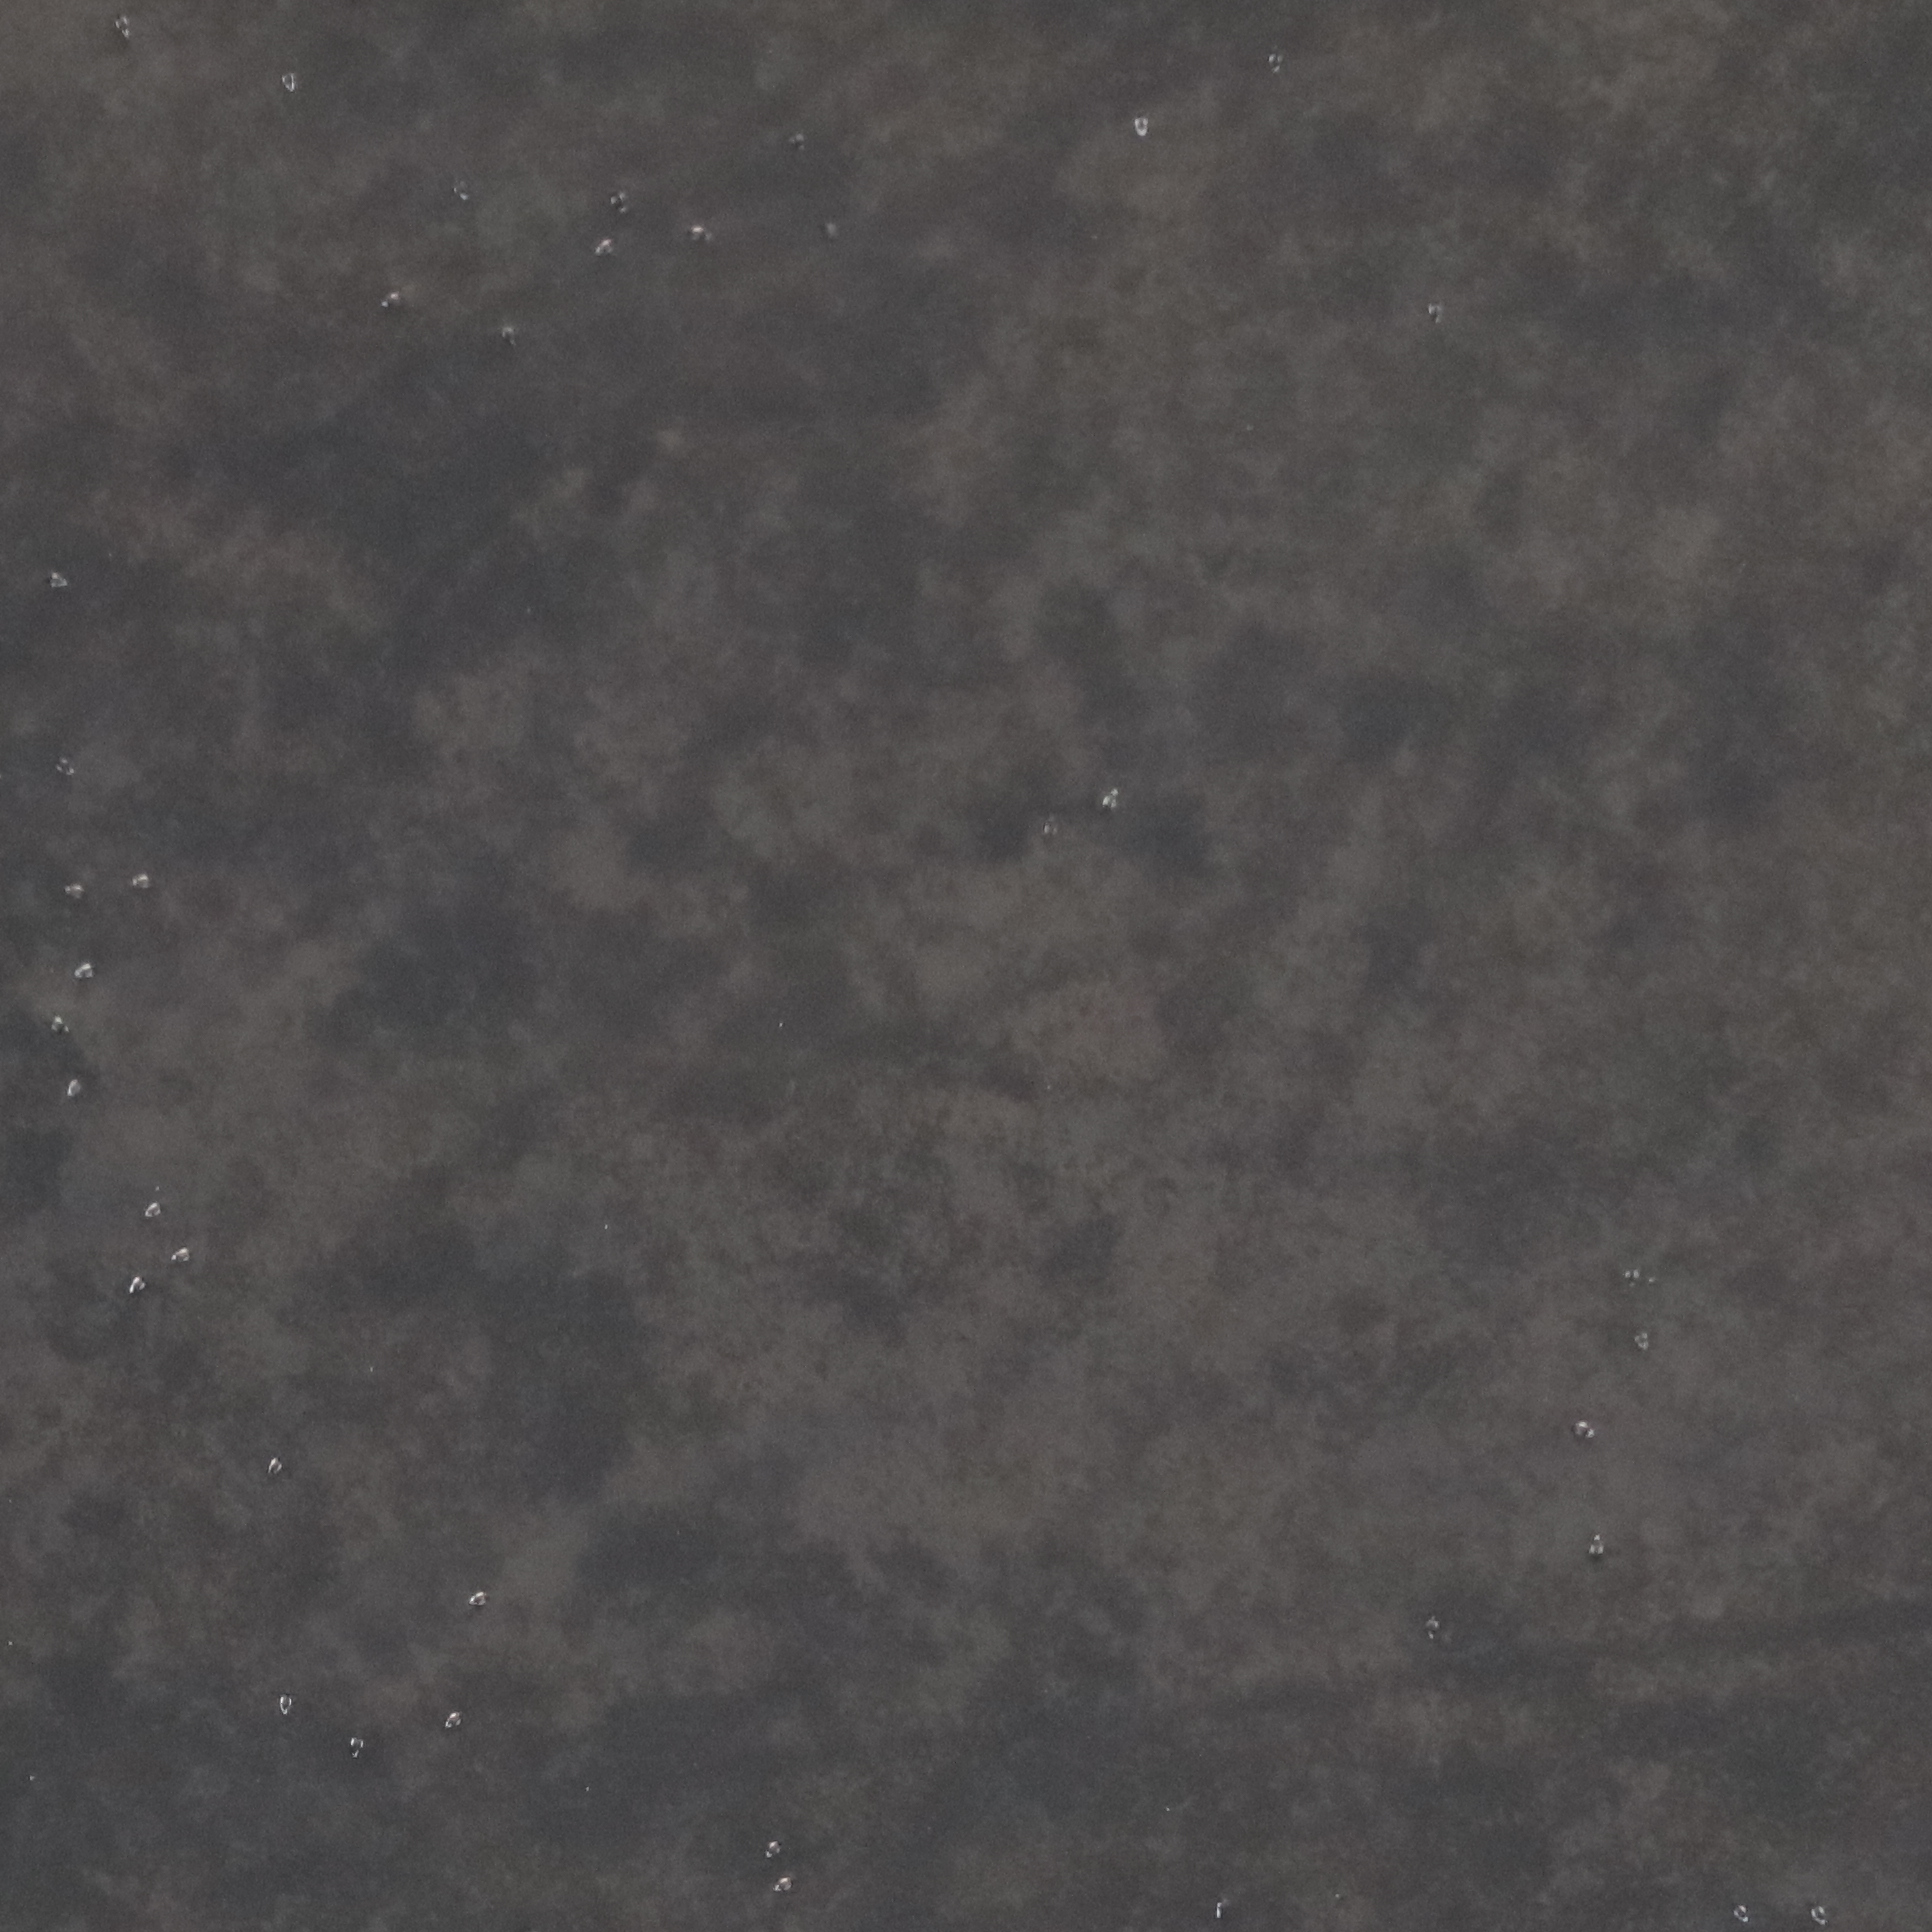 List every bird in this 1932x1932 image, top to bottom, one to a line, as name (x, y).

brant (122, 26)
brant (1284, 59)
brant (297, 76)
brant (1141, 134)
brant (800, 147)
brant (469, 193)
brant (622, 195)
brant (829, 231)
brant (703, 233)
brant (608, 254)
brant (395, 292)
brant (1434, 314)
brant (515, 337)
brant (68, 576)
brant (70, 770)
brant (1117, 800)
brant (1054, 814)
brant (142, 891)
brant (73, 900)
brant (79, 974)
brant (58, 1021)
brant (73, 1080)
brant (156, 1215)
brant (175, 1257)
brant (1639, 1278)
brant (131, 1288)
brant (1648, 1332)
brant (1584, 1428)
brant (273, 1466)
brant (1596, 1550)
brant (483, 1598)
brant (1437, 1624)
brant (287, 1703)
brant (458, 1714)
brant (357, 1747)
brant (772, 1846)
brant (778, 1886)
brant (1223, 1907)
brant (1736, 1909)
brant (1822, 1918)